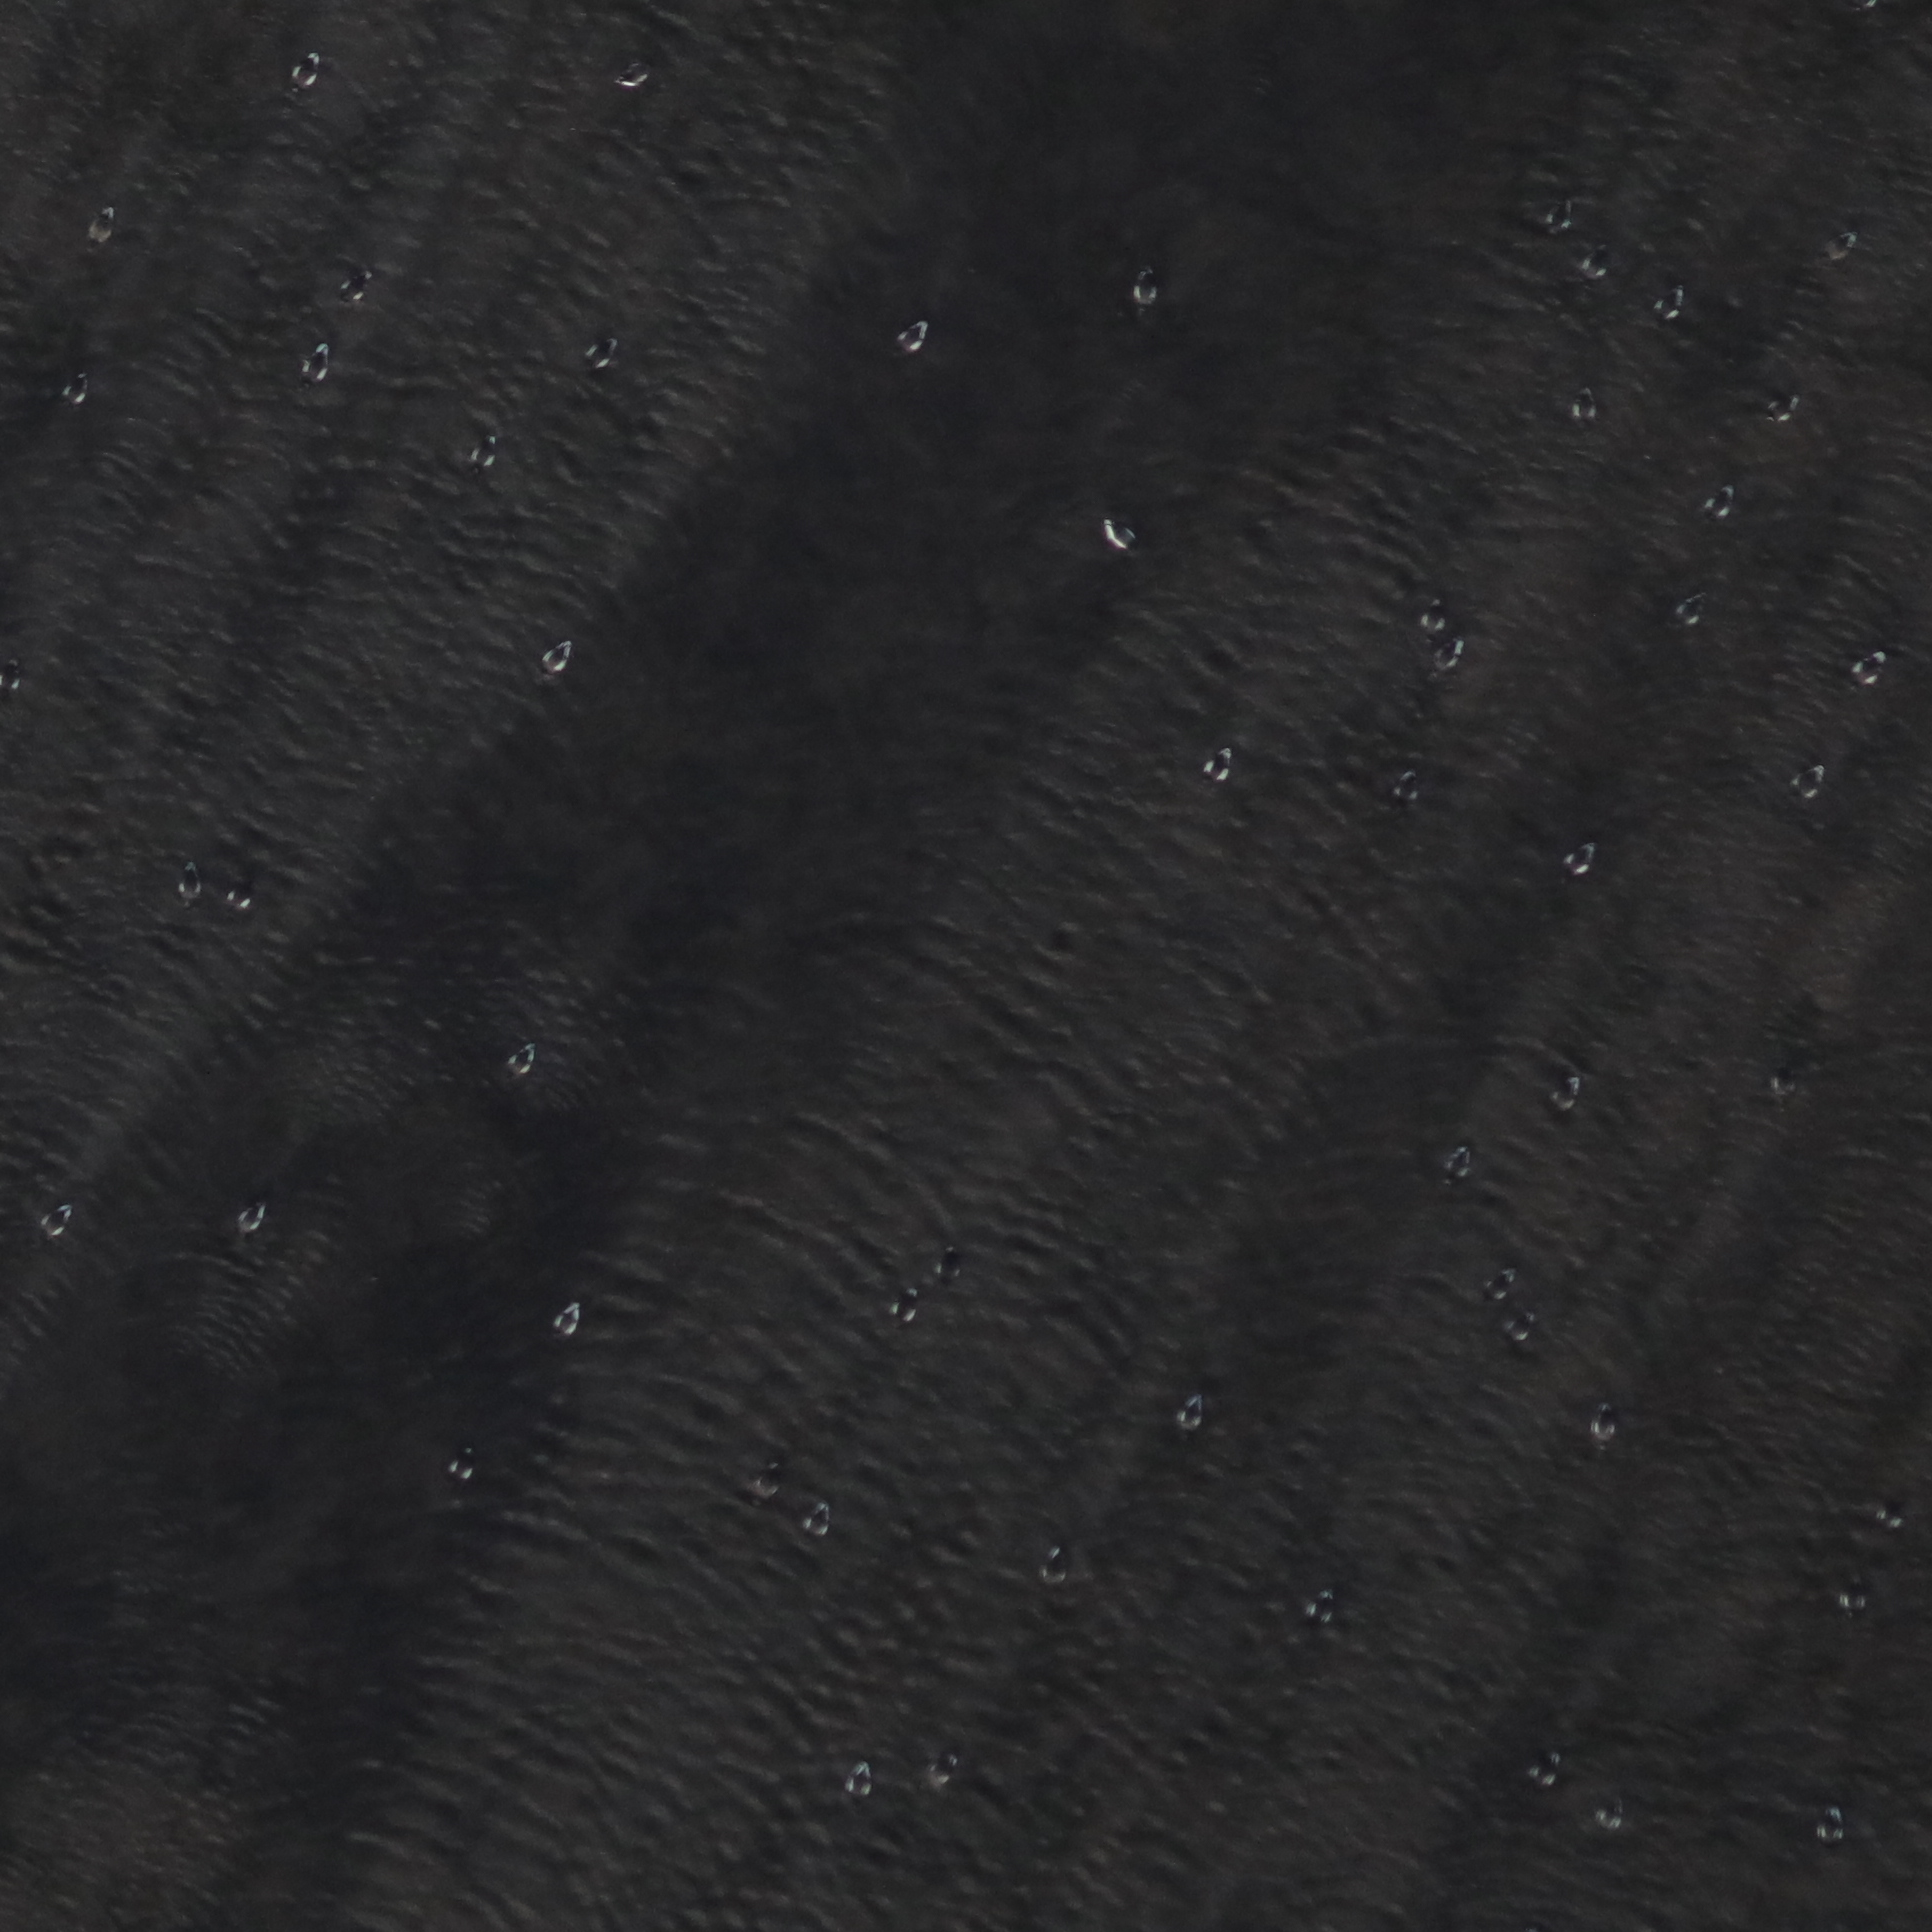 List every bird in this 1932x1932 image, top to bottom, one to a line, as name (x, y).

brant (303, 74)
brant (638, 76)
brant (1564, 224)
brant (101, 228)
brant (1838, 247)
brant (1592, 269)
brant (1145, 289)
brant (350, 295)
brant (1674, 310)
brant (912, 338)
brant (599, 355)
brant (315, 366)
brant (76, 396)
brant (1584, 407)
brant (1776, 407)
brant (480, 454)
brant (1724, 507)
brant (1118, 533)
brant (1684, 614)
brant (1434, 617)
brant (1444, 658)
brant (554, 660)
brant (1869, 669)
brant (26, 683)
brant (1218, 765)
brant (1806, 780)
brant (1411, 797)
brant (1578, 859)
brant (191, 891)
brant (249, 895)
brant (527, 1058)
brant (1780, 1084)
brant (1567, 1096)
brant (1461, 1169)
brant (256, 1218)
brant (53, 1221)
brant (946, 1264)
brant (1500, 1294)
brant (906, 1301)
brant (562, 1321)
brant (1523, 1335)
brant (1189, 1414)
brant (1604, 1427)
brant (457, 1461)
brant (761, 1486)
brant (1895, 1518)
brant (820, 1528)
brant (1059, 1572)
brant (1854, 1598)
brant (1321, 1613)
brant (942, 1772)
brant (1540, 1779)
brant (862, 1783)
brant (1611, 1811)
brant (1831, 1827)